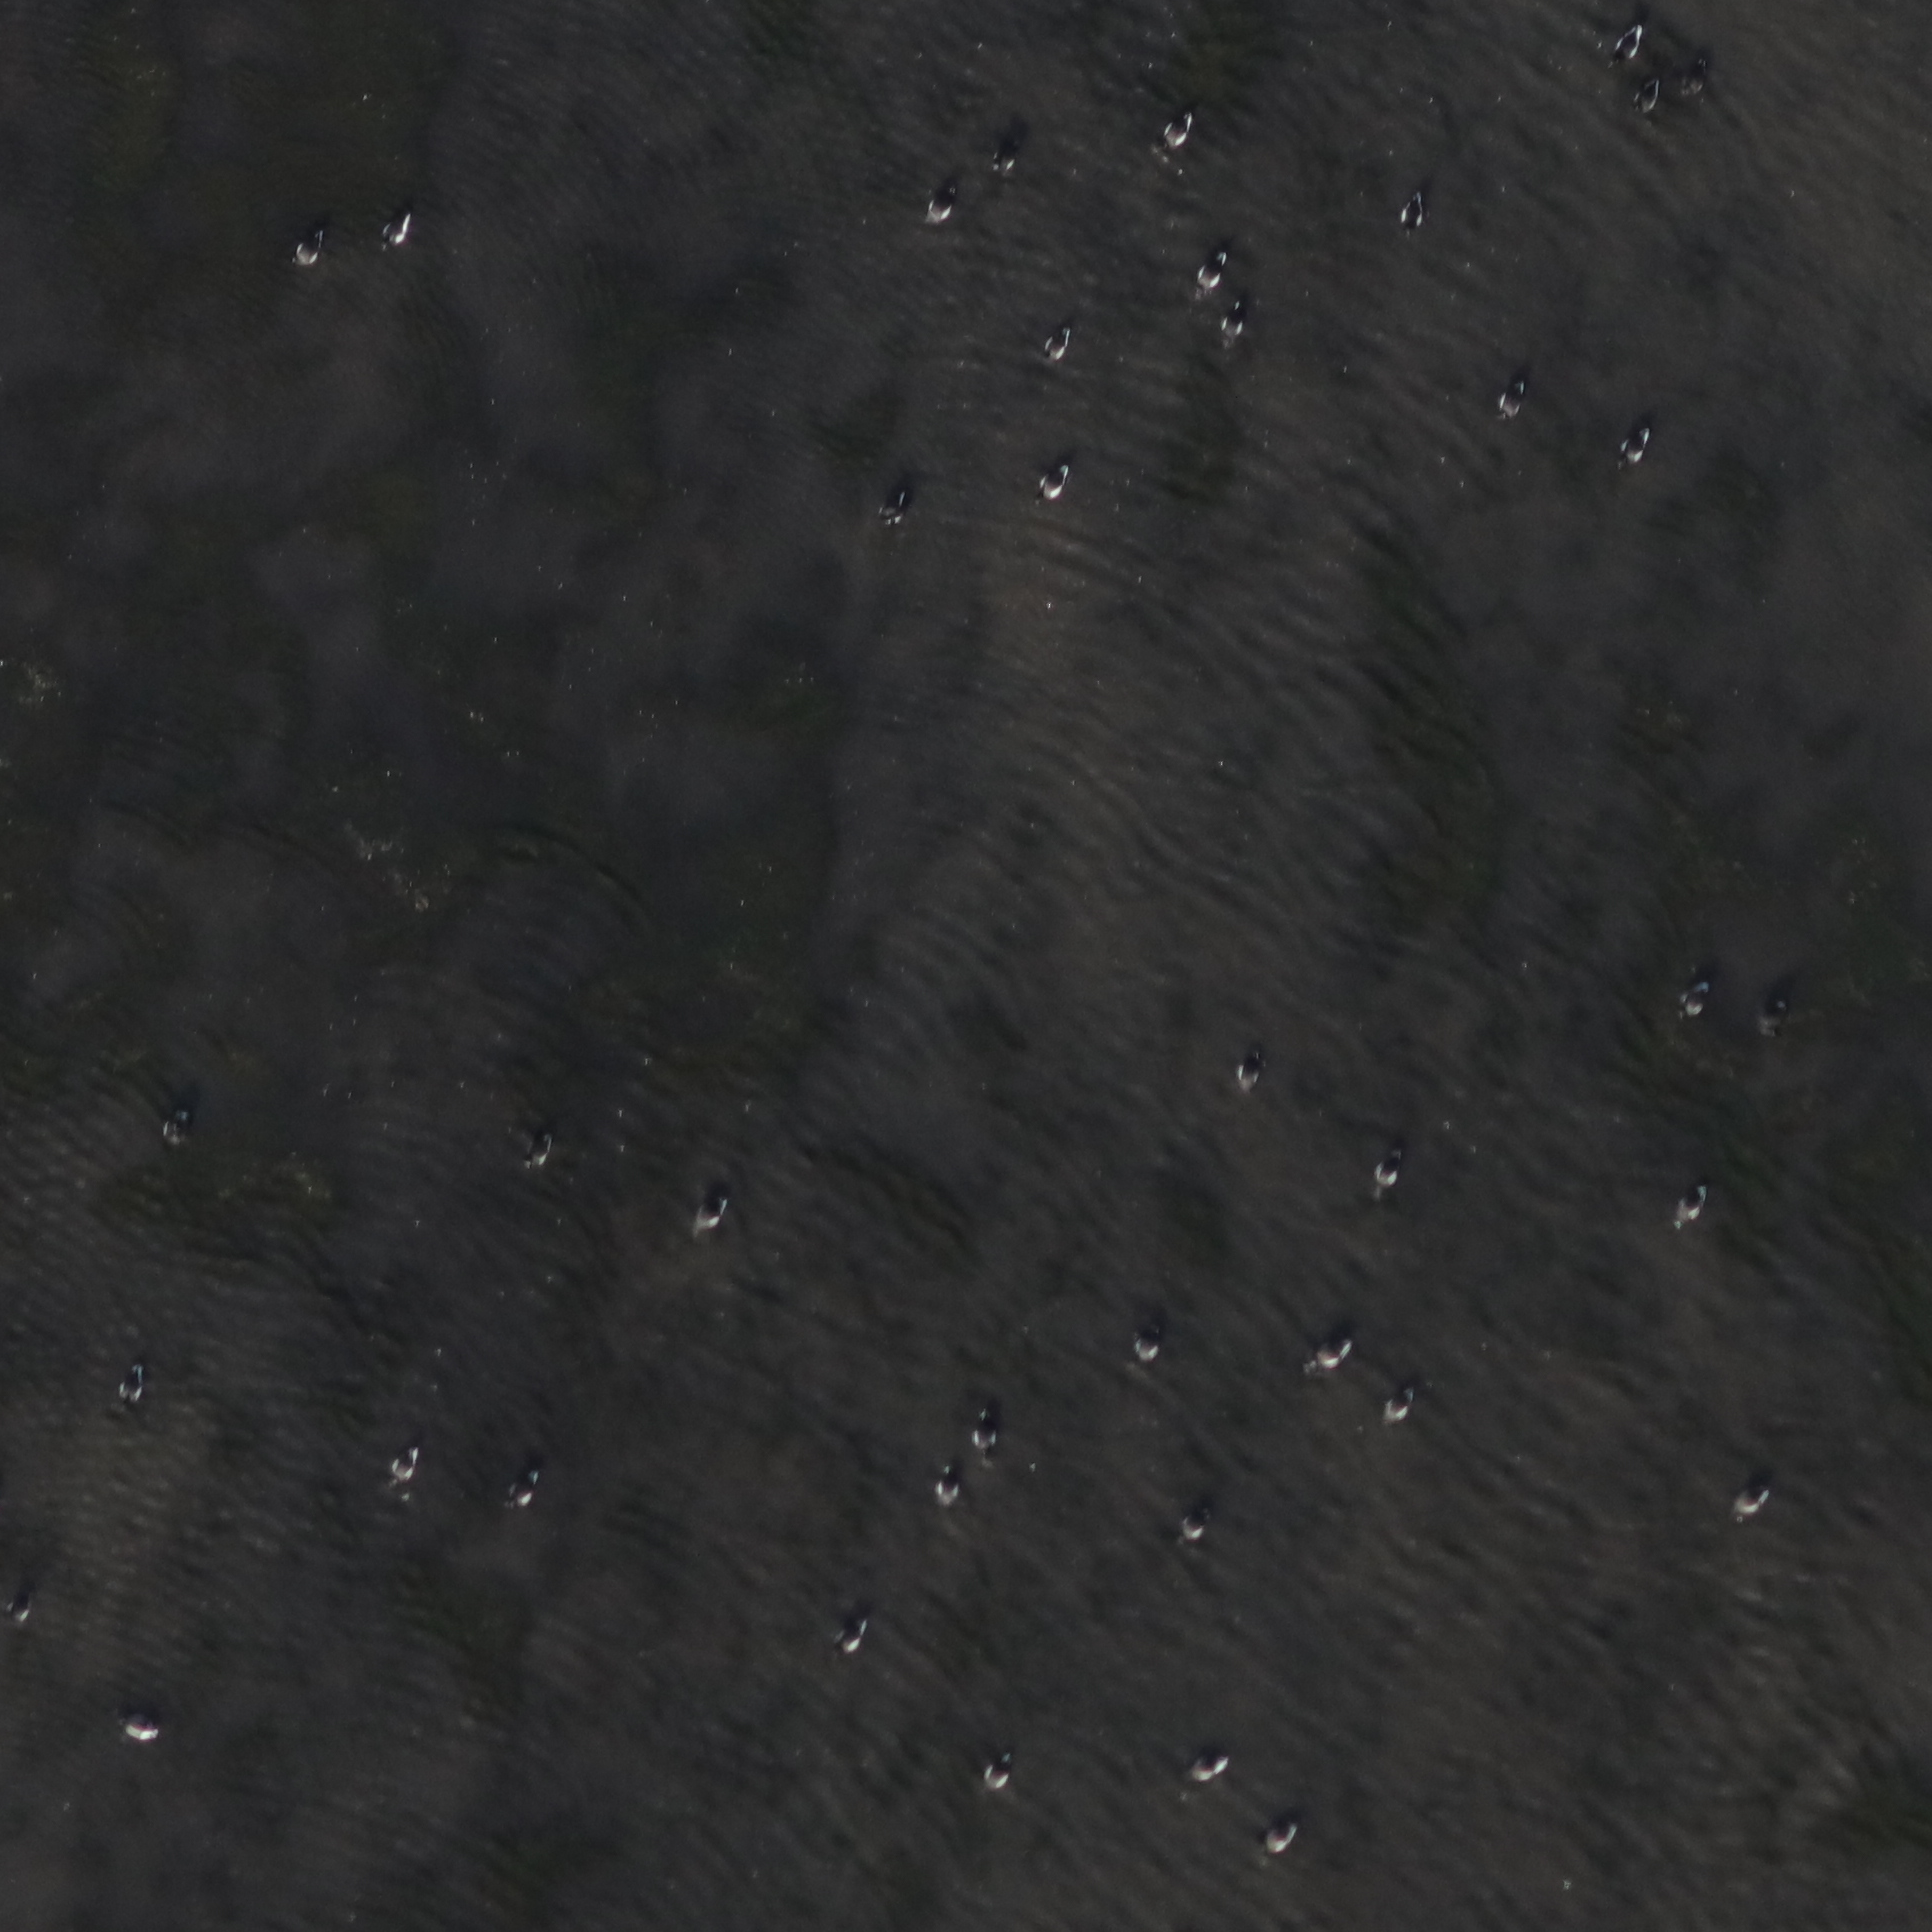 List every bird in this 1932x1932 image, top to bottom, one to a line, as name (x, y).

brant (1626, 46)
brant (1691, 80)
brant (1647, 96)
brant (1175, 131)
brant (1008, 159)
brant (943, 209)
brant (1412, 212)
brant (397, 233)
brant (309, 250)
brant (1211, 273)
brant (1236, 324)
brant (1055, 349)
brant (1511, 400)
brant (1635, 446)
brant (1053, 482)
brant (899, 515)
brant (1691, 1003)
brant (1775, 1014)
brant (1252, 1066)
brant (173, 1129)
brant (535, 1146)
brant (1385, 1172)
brant (1691, 1204)
brant (709, 1211)
brant (1145, 1347)
brant (1328, 1353)
brant (131, 1388)
brant (1401, 1404)
brant (984, 1436)
brant (406, 1467)
brant (943, 1488)
brant (523, 1491)
brant (1751, 1498)
brant (1189, 1527)
brant (17, 1609)
brant (851, 1636)
brant (139, 1738)
brant (1206, 1768)
brant (997, 1773)
brant (1275, 1839)